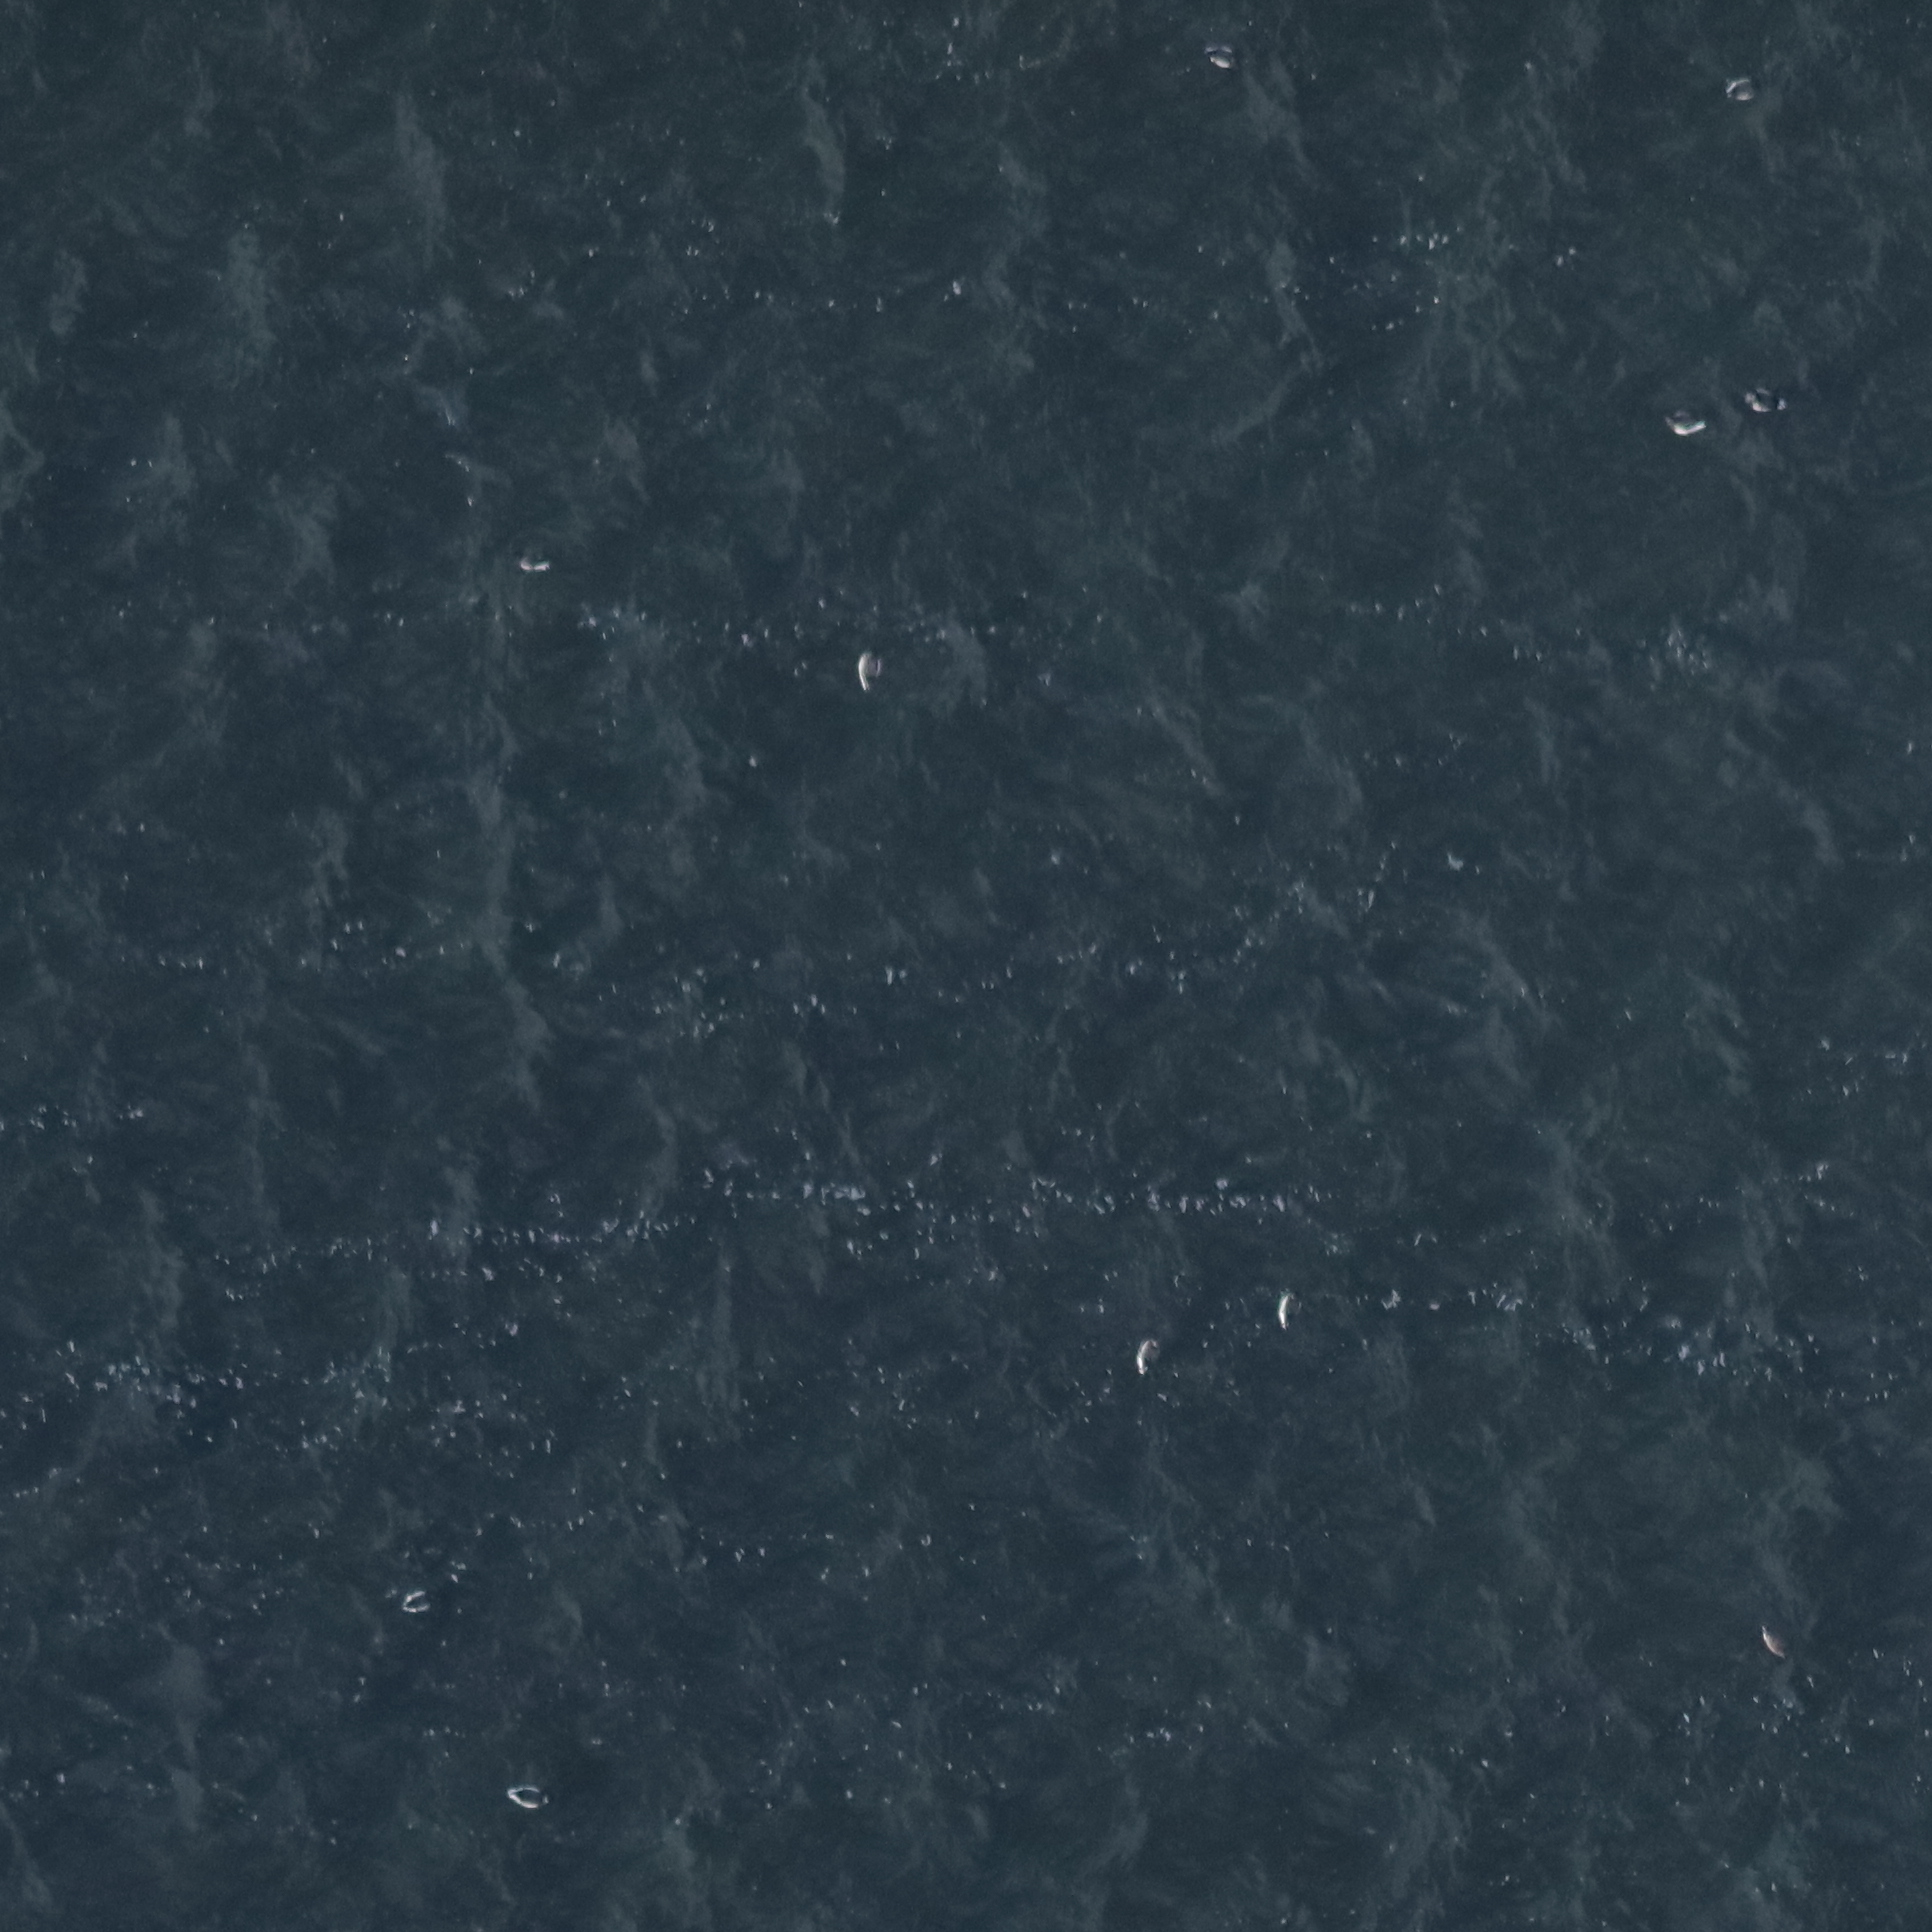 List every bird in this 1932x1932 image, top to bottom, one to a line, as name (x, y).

brant (1223, 57)
brant (1742, 90)
brant (1768, 402)
brant (1687, 421)
brant (533, 561)
brant (868, 668)
brant (1293, 1312)
brant (1148, 1351)
brant (420, 1604)
brant (1773, 1640)
brant (531, 1796)